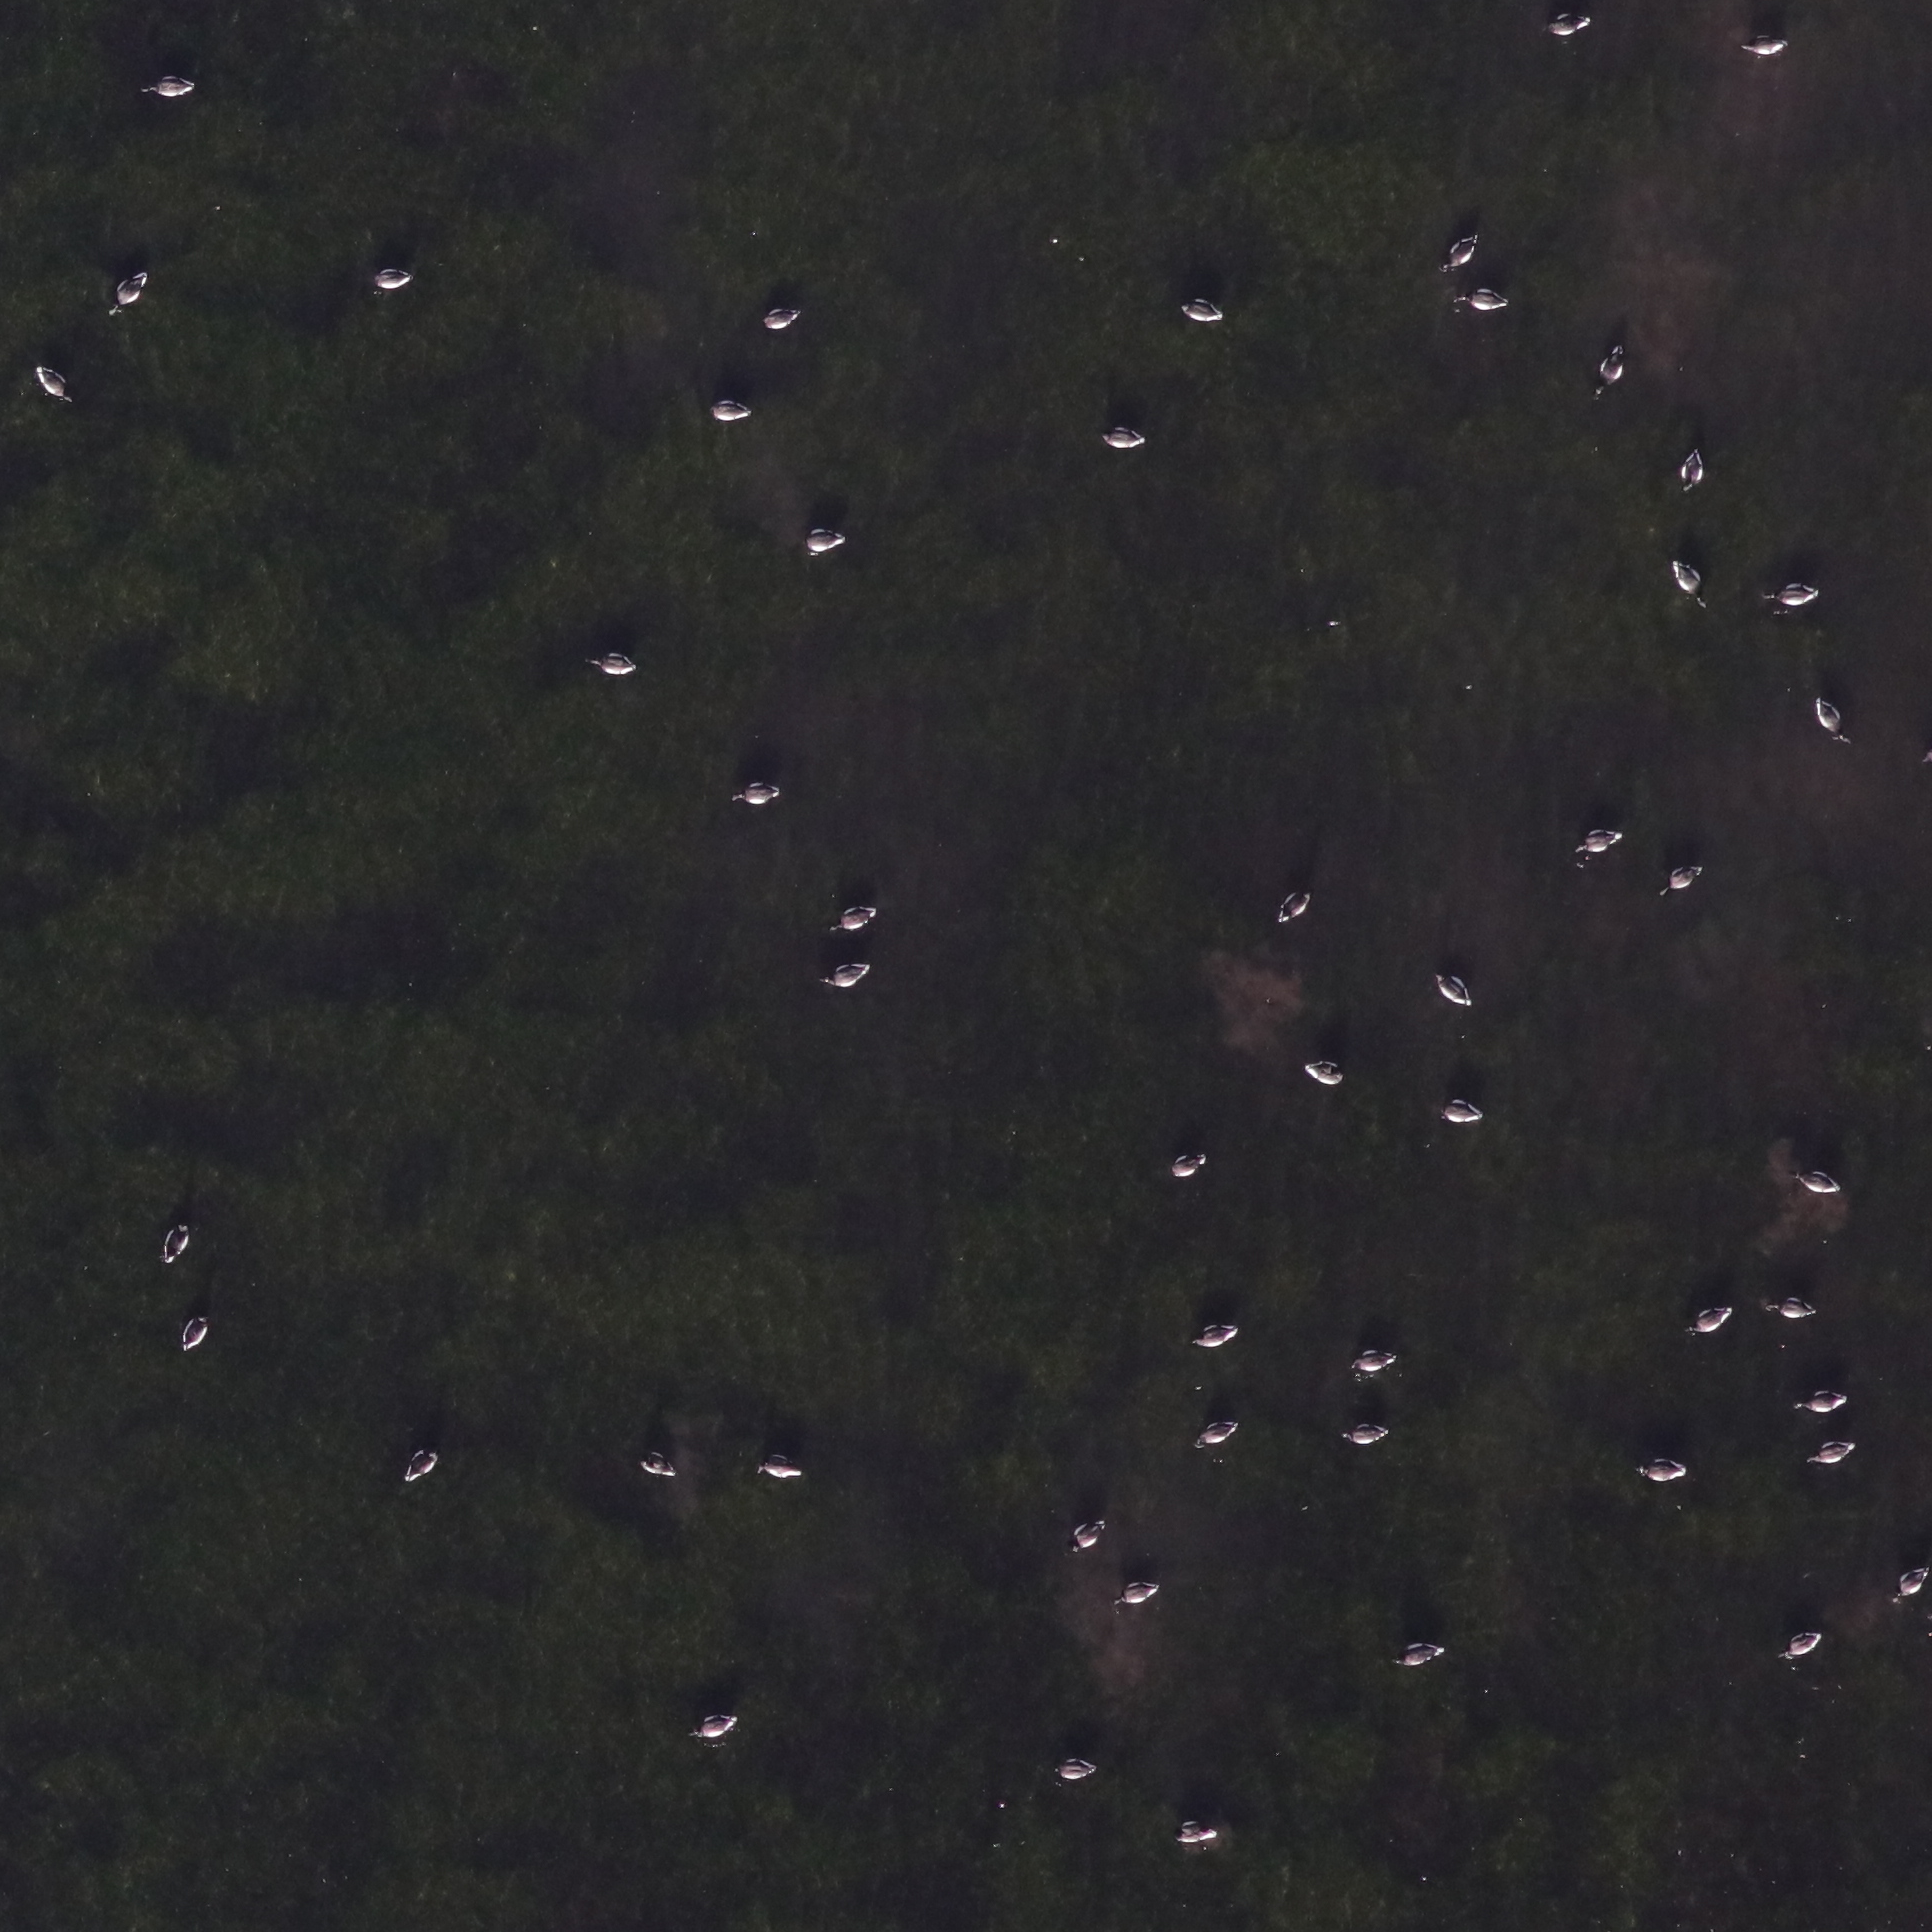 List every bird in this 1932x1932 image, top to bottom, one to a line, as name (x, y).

brant (1569, 25)
brant (1763, 44)
brant (170, 85)
brant (1459, 251)
brant (390, 278)
brant (129, 290)
brant (1481, 299)
brant (1201, 310)
brant (779, 318)
brant (1611, 366)
brant (54, 382)
brant (728, 409)
brant (1122, 437)
brant (1692, 469)
brant (822, 540)
brant (1691, 579)
brant (1793, 595)
brant (612, 664)
brant (1829, 717)
brant (756, 792)
brant (1597, 842)
brant (1681, 879)
brant (1293, 906)
brant (853, 916)
brant (844, 976)
brant (1454, 989)
brant (1324, 1073)
brant (1459, 1110)
brant (1187, 1166)
brant (1816, 1182)
brant (175, 1243)
brant (1793, 1309)
brant (1710, 1320)
brant (193, 1334)
brant (1215, 1337)
brant (1371, 1364)
brant (1822, 1401)
brant (1215, 1432)
brant (1364, 1434)
brant (1831, 1454)
brant (419, 1464)
brant (658, 1464)
brant (778, 1467)
brant (1660, 1469)
brant (1084, 1535)
brant (1910, 1583)
brant (1134, 1592)
brant (1801, 1644)
brant (1418, 1656)
brant (713, 1728)
brant (1074, 1771)
brant (1195, 1834)